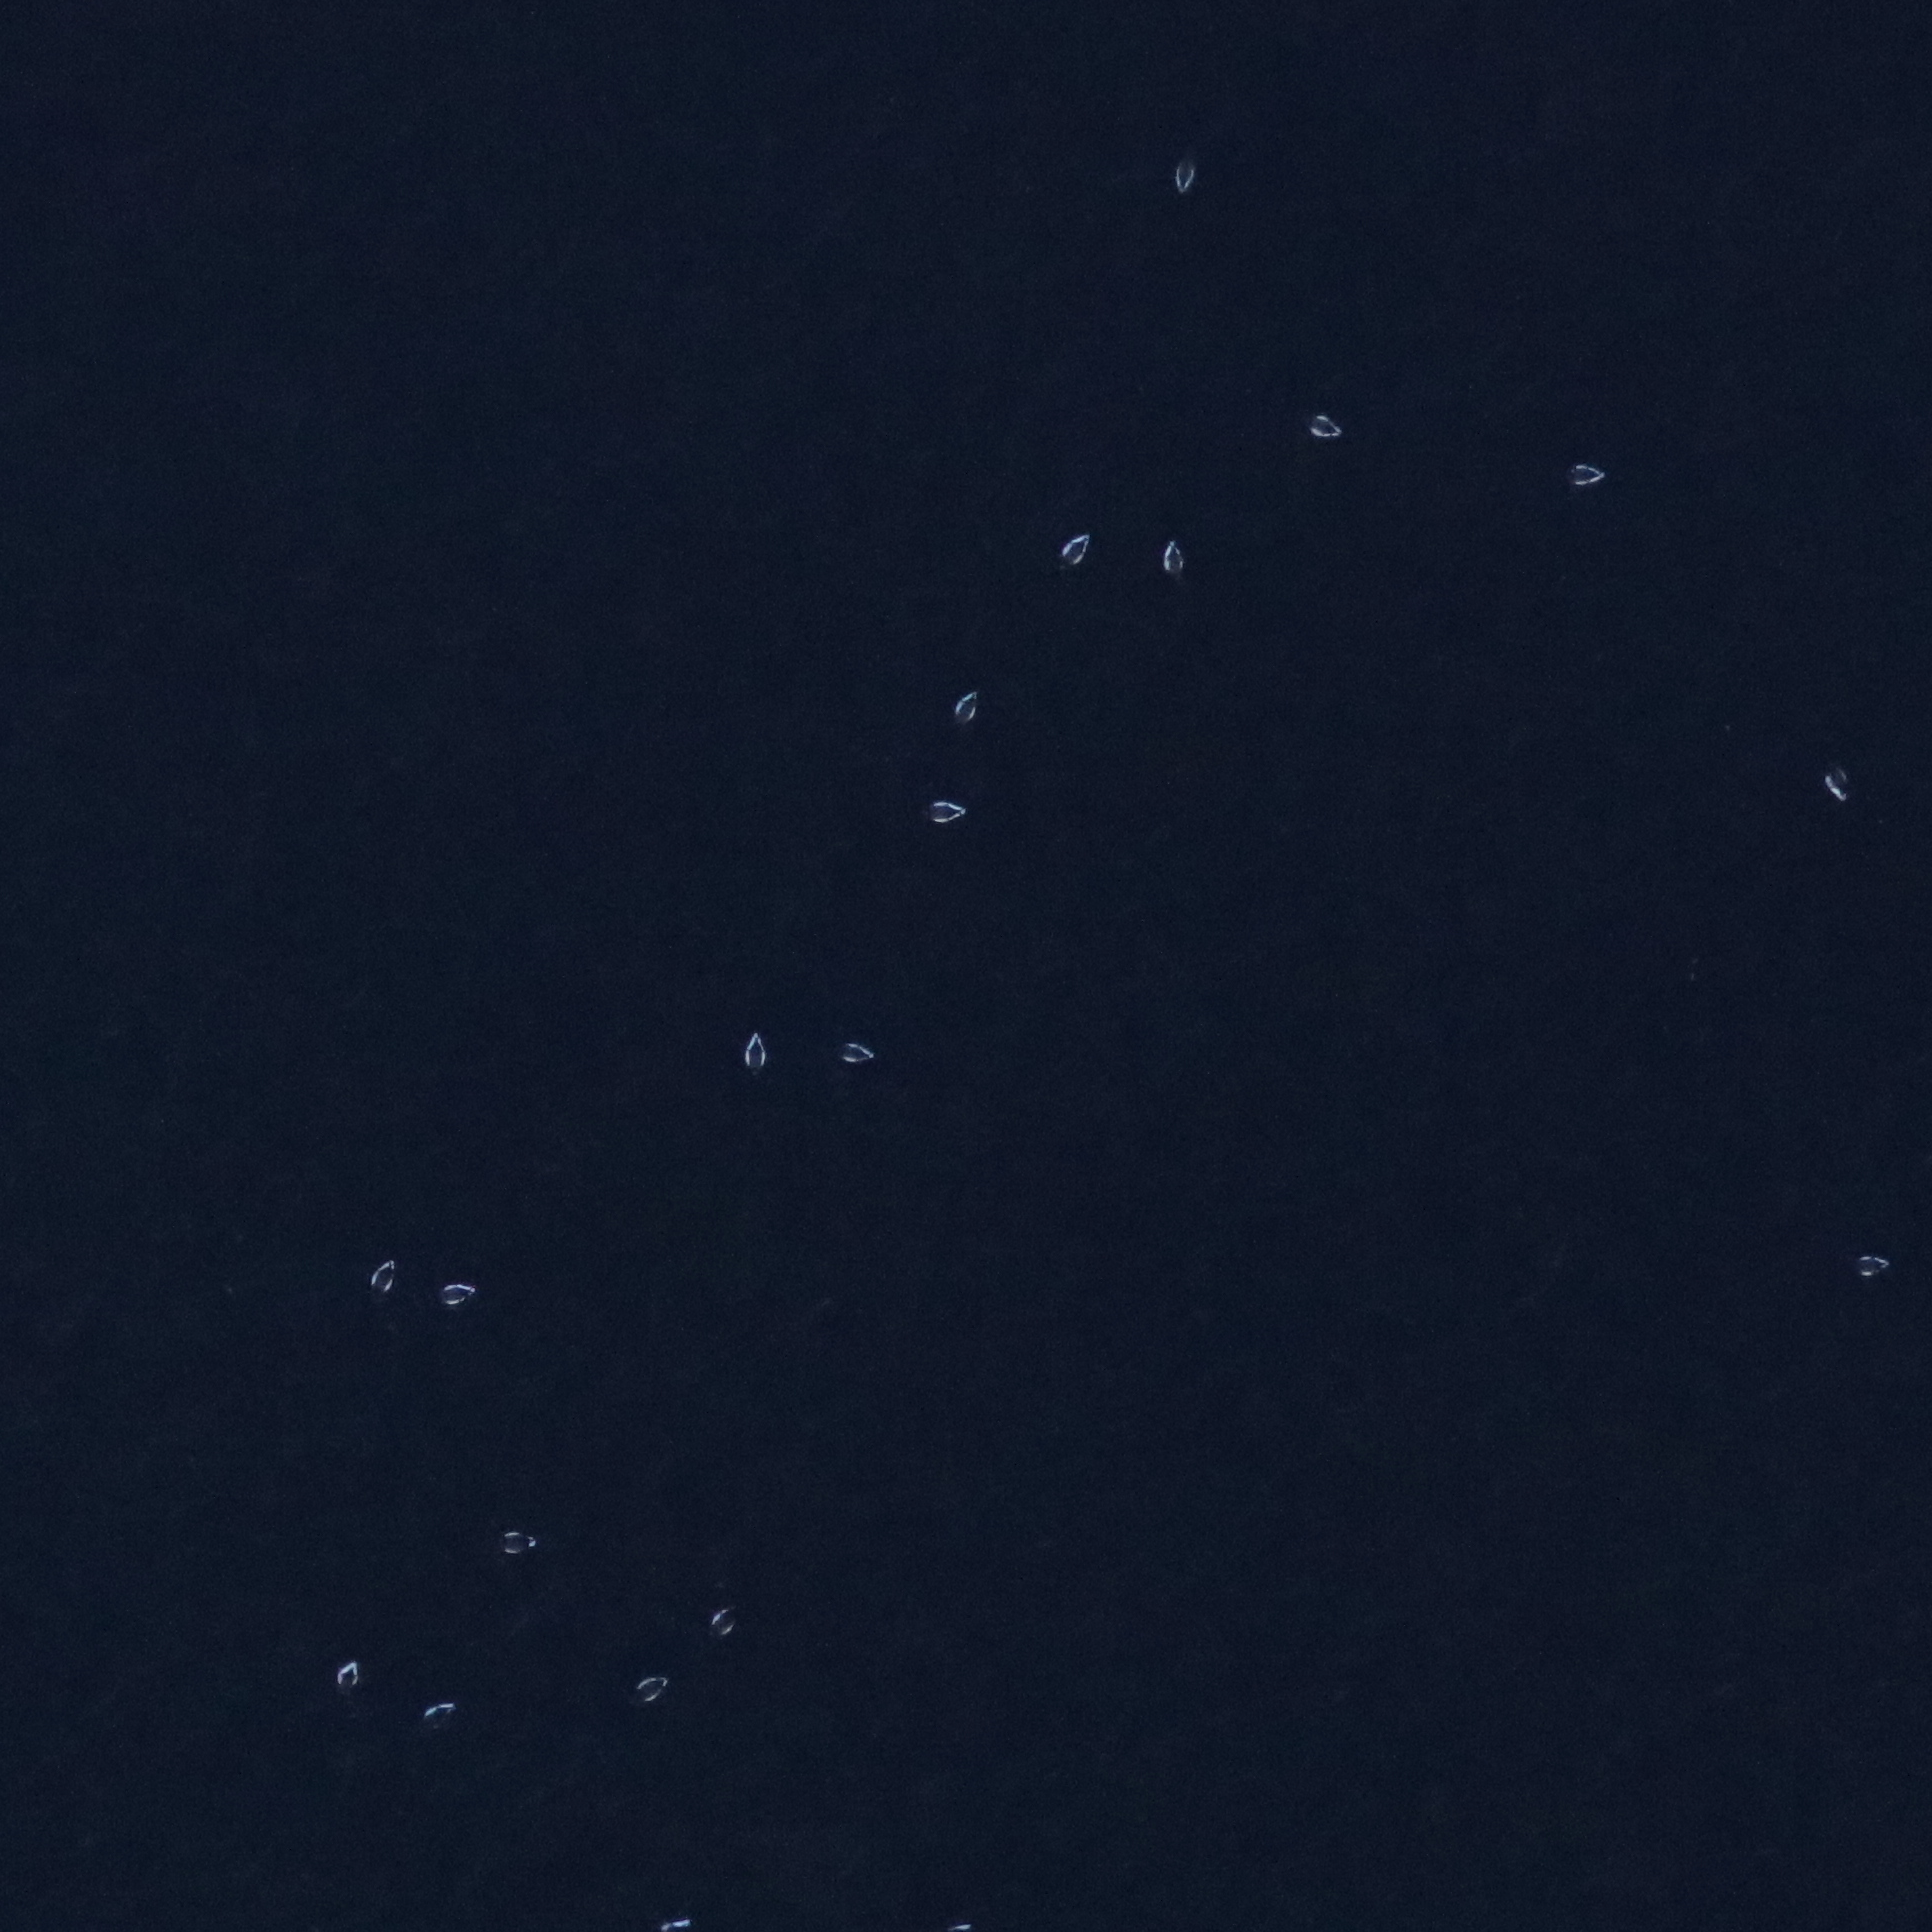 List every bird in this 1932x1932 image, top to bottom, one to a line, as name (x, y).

brant (1186, 173)
brant (1325, 427)
brant (1584, 476)
brant (1074, 553)
brant (1172, 560)
brant (966, 708)
brant (1839, 780)
brant (940, 812)
brant (851, 1056)
brant (754, 1058)
brant (1872, 1266)
brant (383, 1278)
brant (452, 1296)
brant (515, 1544)
brant (722, 1620)
brant (349, 1673)
brant (650, 1690)
brant (435, 1713)
brant (673, 1931)